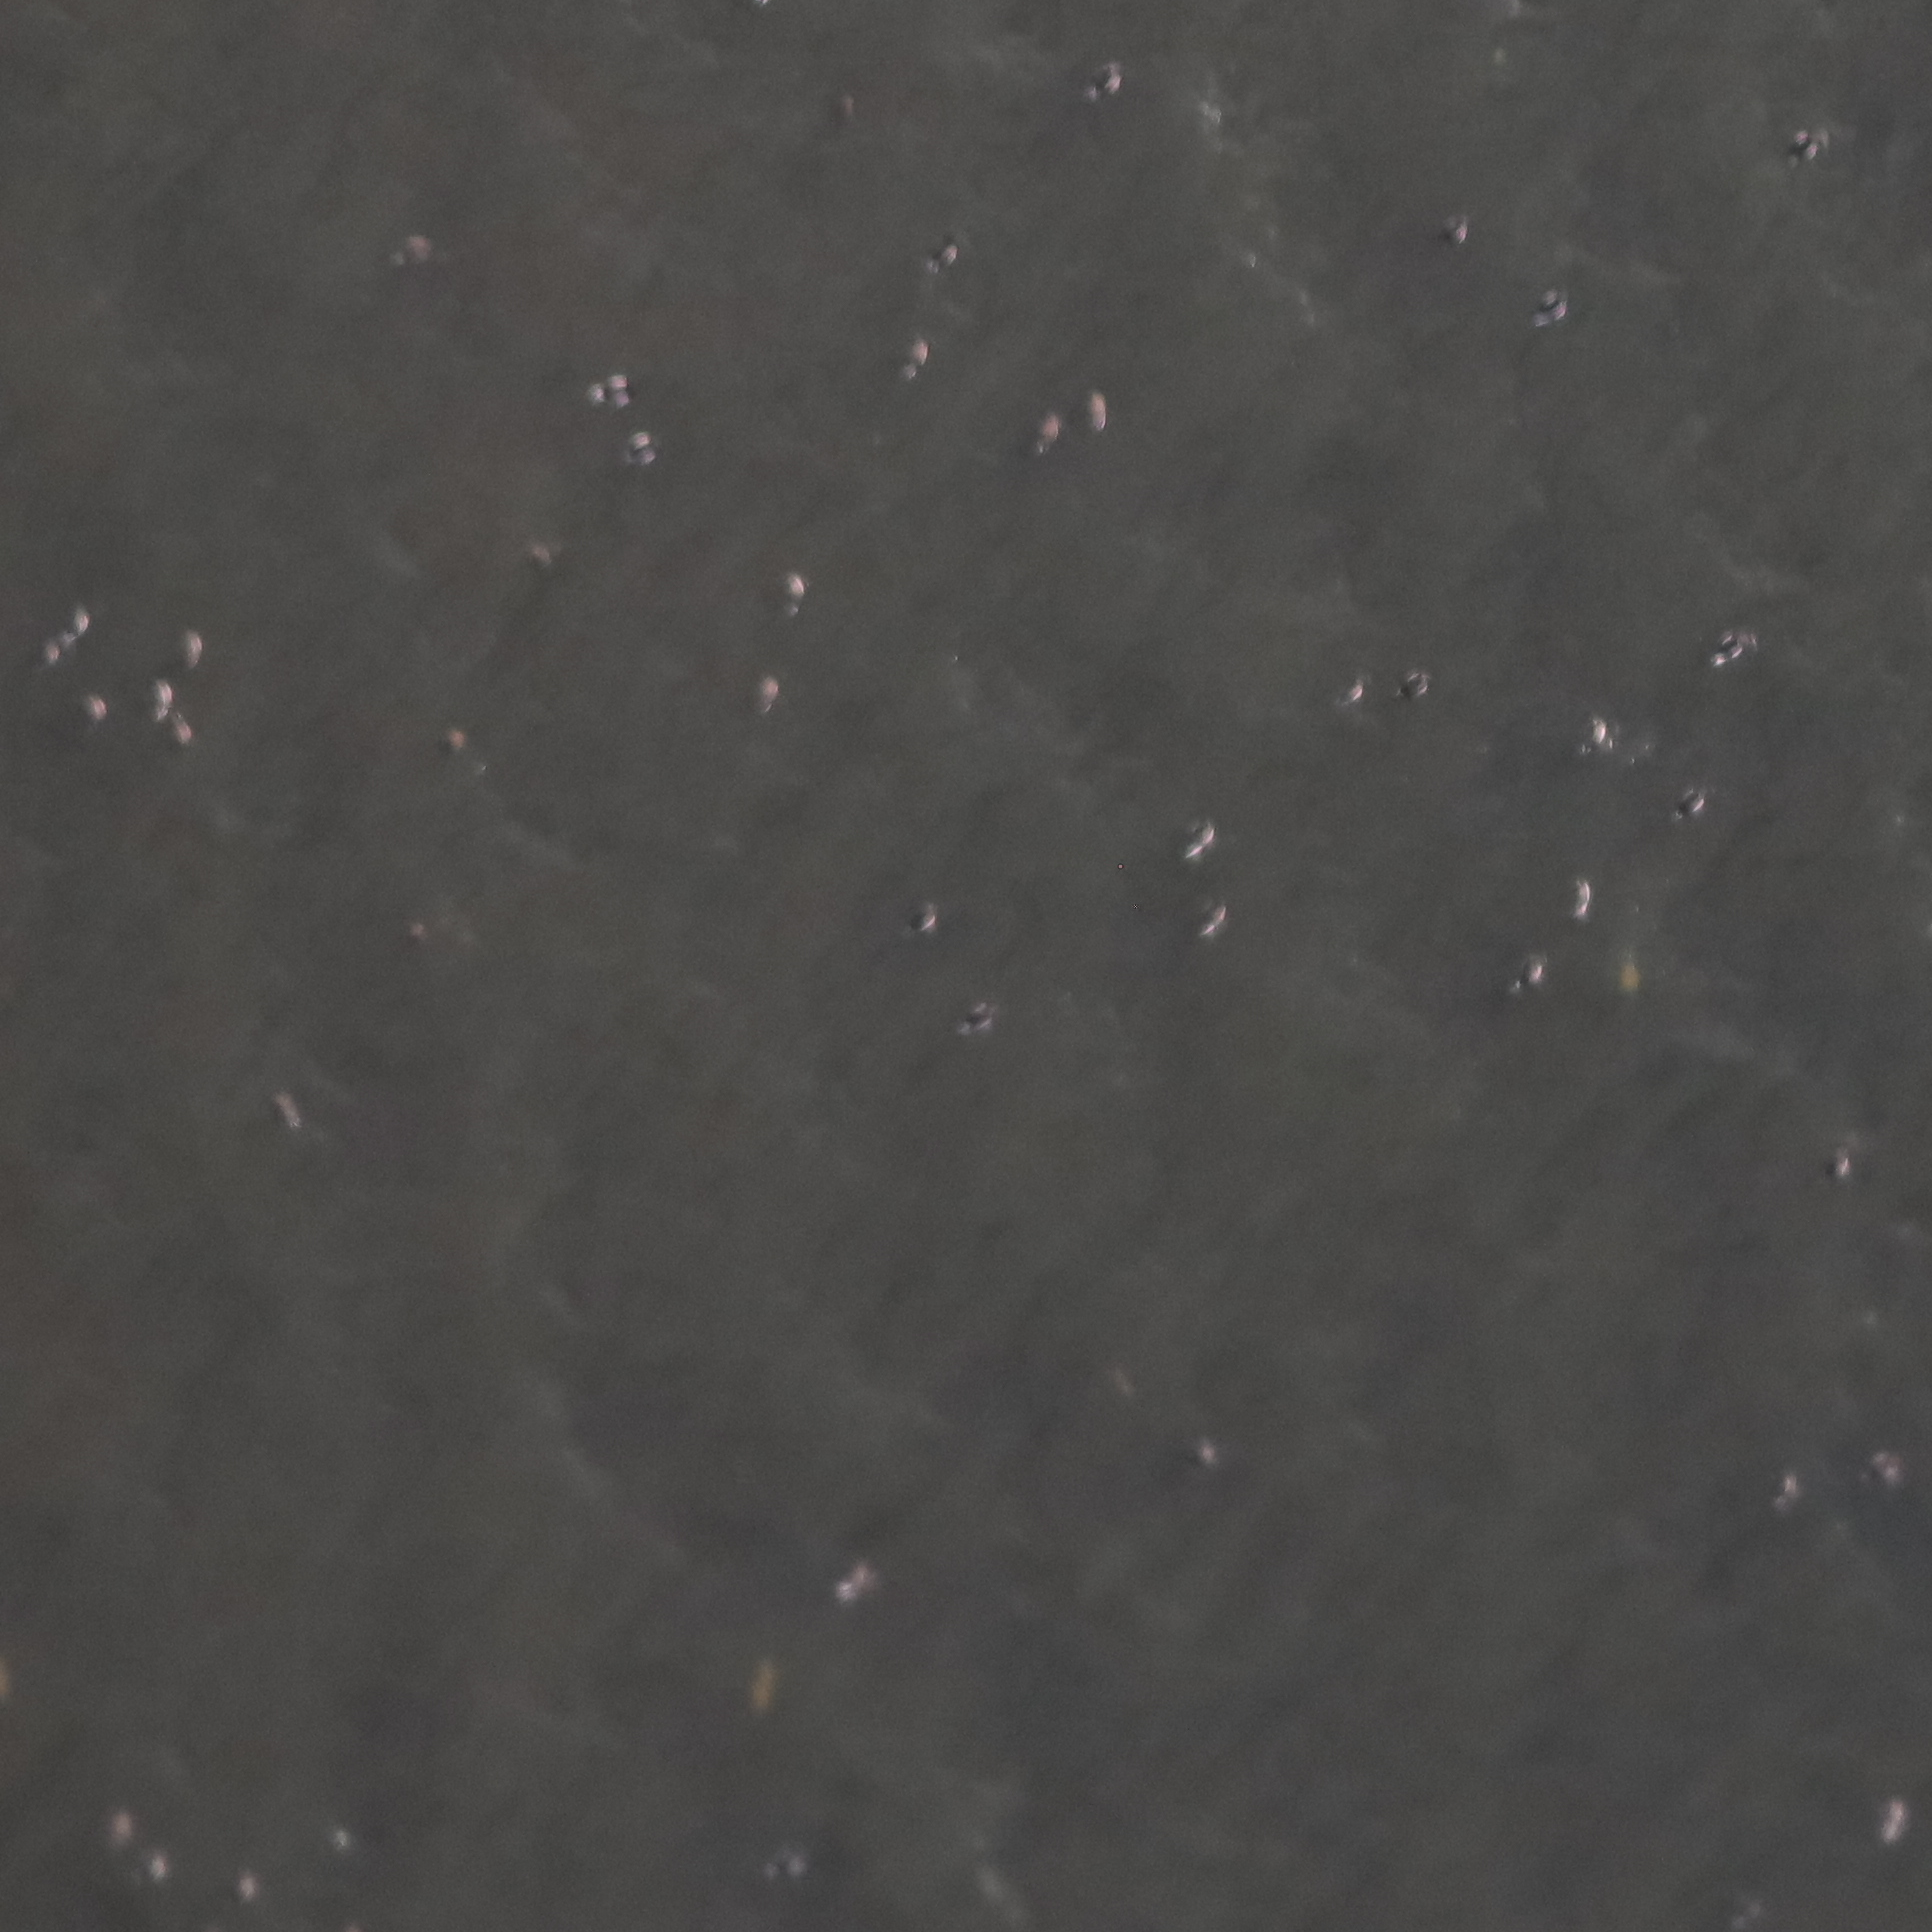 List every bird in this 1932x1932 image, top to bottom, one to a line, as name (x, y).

brant (1102, 84)
other bird (843, 107)
brant (1804, 147)
brant (1448, 234)
brant (409, 246)
brant (952, 255)
brant (1555, 310)
brant (918, 351)
brant (615, 392)
brant (1095, 411)
brant (1045, 426)
brant (644, 450)
brant (547, 556)
brant (793, 596)
other bird (80, 621)
other bird (190, 650)
brant (1731, 651)
other bird (47, 656)
brant (1411, 681)
brant (1359, 688)
other bird (157, 693)
other bird (761, 696)
other bird (86, 707)
other bird (185, 729)
brant (1593, 735)
other bird (454, 741)
brant (1691, 801)
brant (1201, 841)
brant (1577, 895)
brant (920, 918)
brant (1214, 921)
other bird (413, 932)
brant (1536, 974)
brant (979, 1009)
other bird (288, 1103)
brant (1831, 1167)
other bird (1207, 1459)
brant (1883, 1467)
brant (1784, 1487)
brant (857, 1574)
brant (1894, 1819)
other bird (120, 1829)
other bird (160, 1864)
brant (791, 1871)
other bird (246, 1886)
brant (1744, 1910)